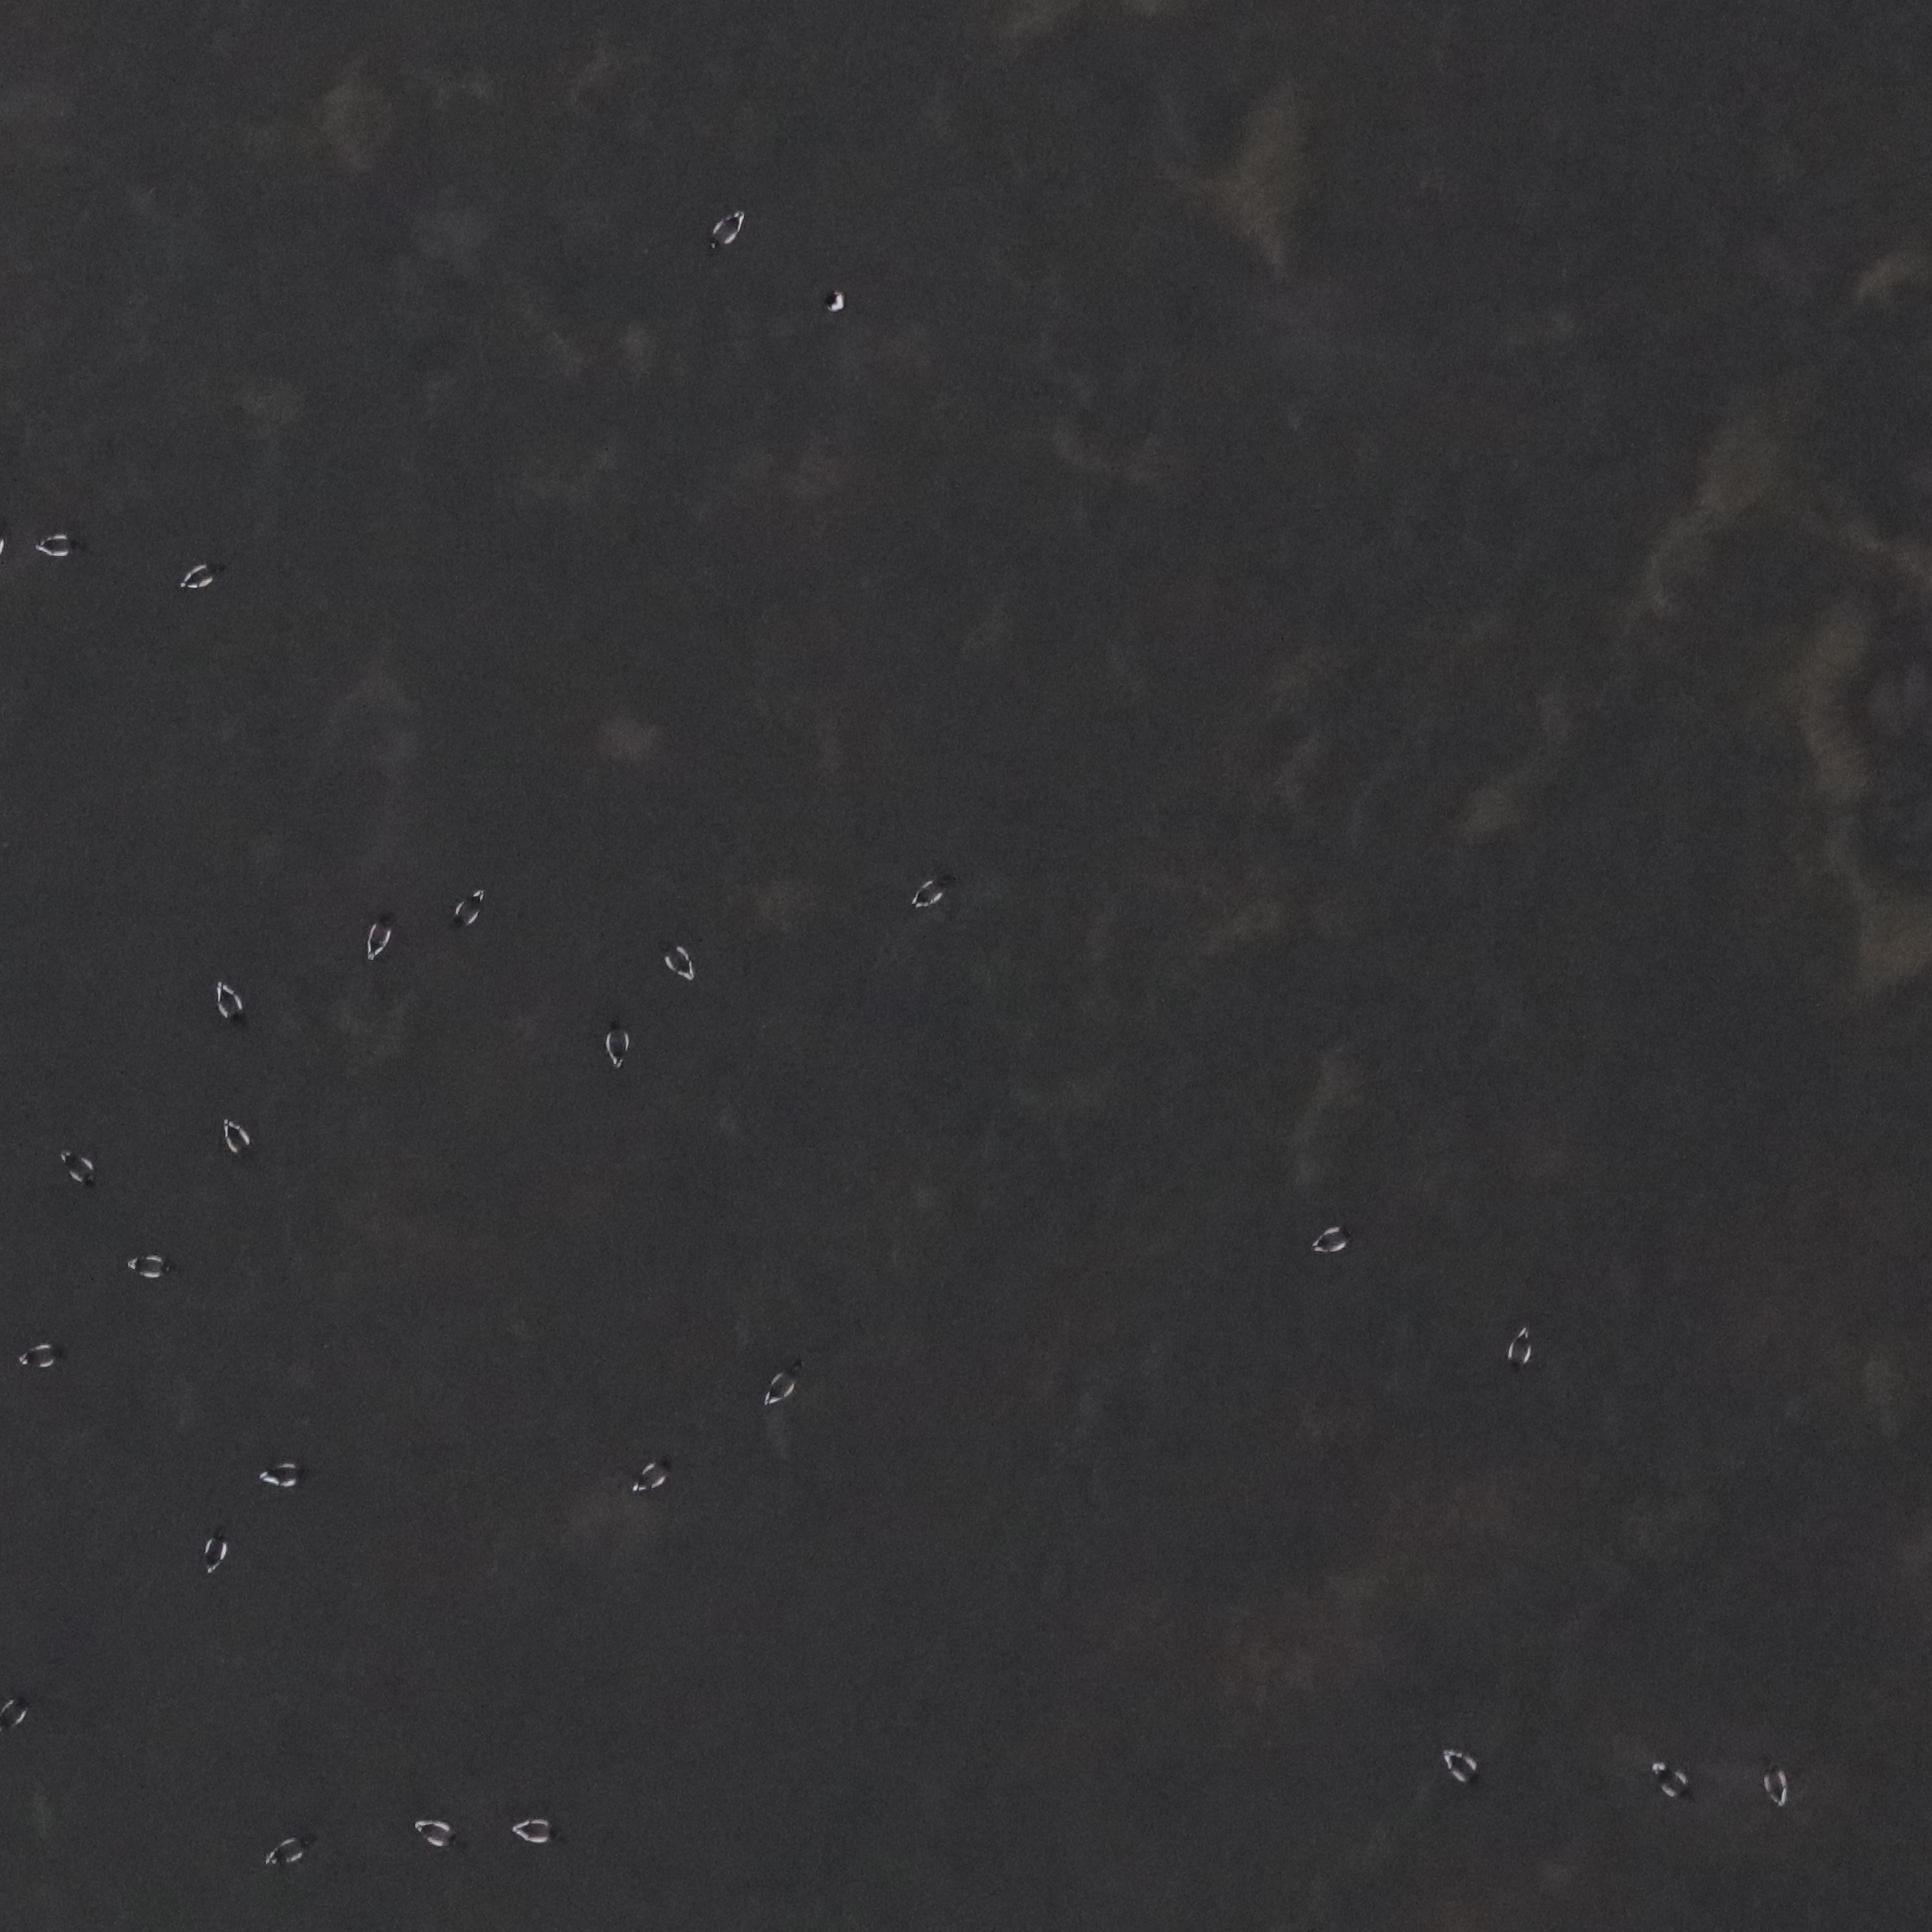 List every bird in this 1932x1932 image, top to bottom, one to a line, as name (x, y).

brant (725, 231)
brant (833, 298)
brant (58, 544)
brant (201, 576)
brant (929, 892)
brant (468, 910)
brant (377, 936)
brant (676, 962)
brant (228, 1003)
brant (615, 1045)
brant (234, 1140)
brant (81, 1169)
brant (1331, 1240)
brant (149, 1267)
brant (1518, 1351)
brant (41, 1356)
brant (781, 1386)
brant (282, 1475)
brant (651, 1475)
brant (216, 1553)
brant (13, 1713)
brant (1462, 1767)
brant (1670, 1781)
brant (1775, 1786)
brant (535, 1831)
brant (435, 1834)
brant (287, 1852)